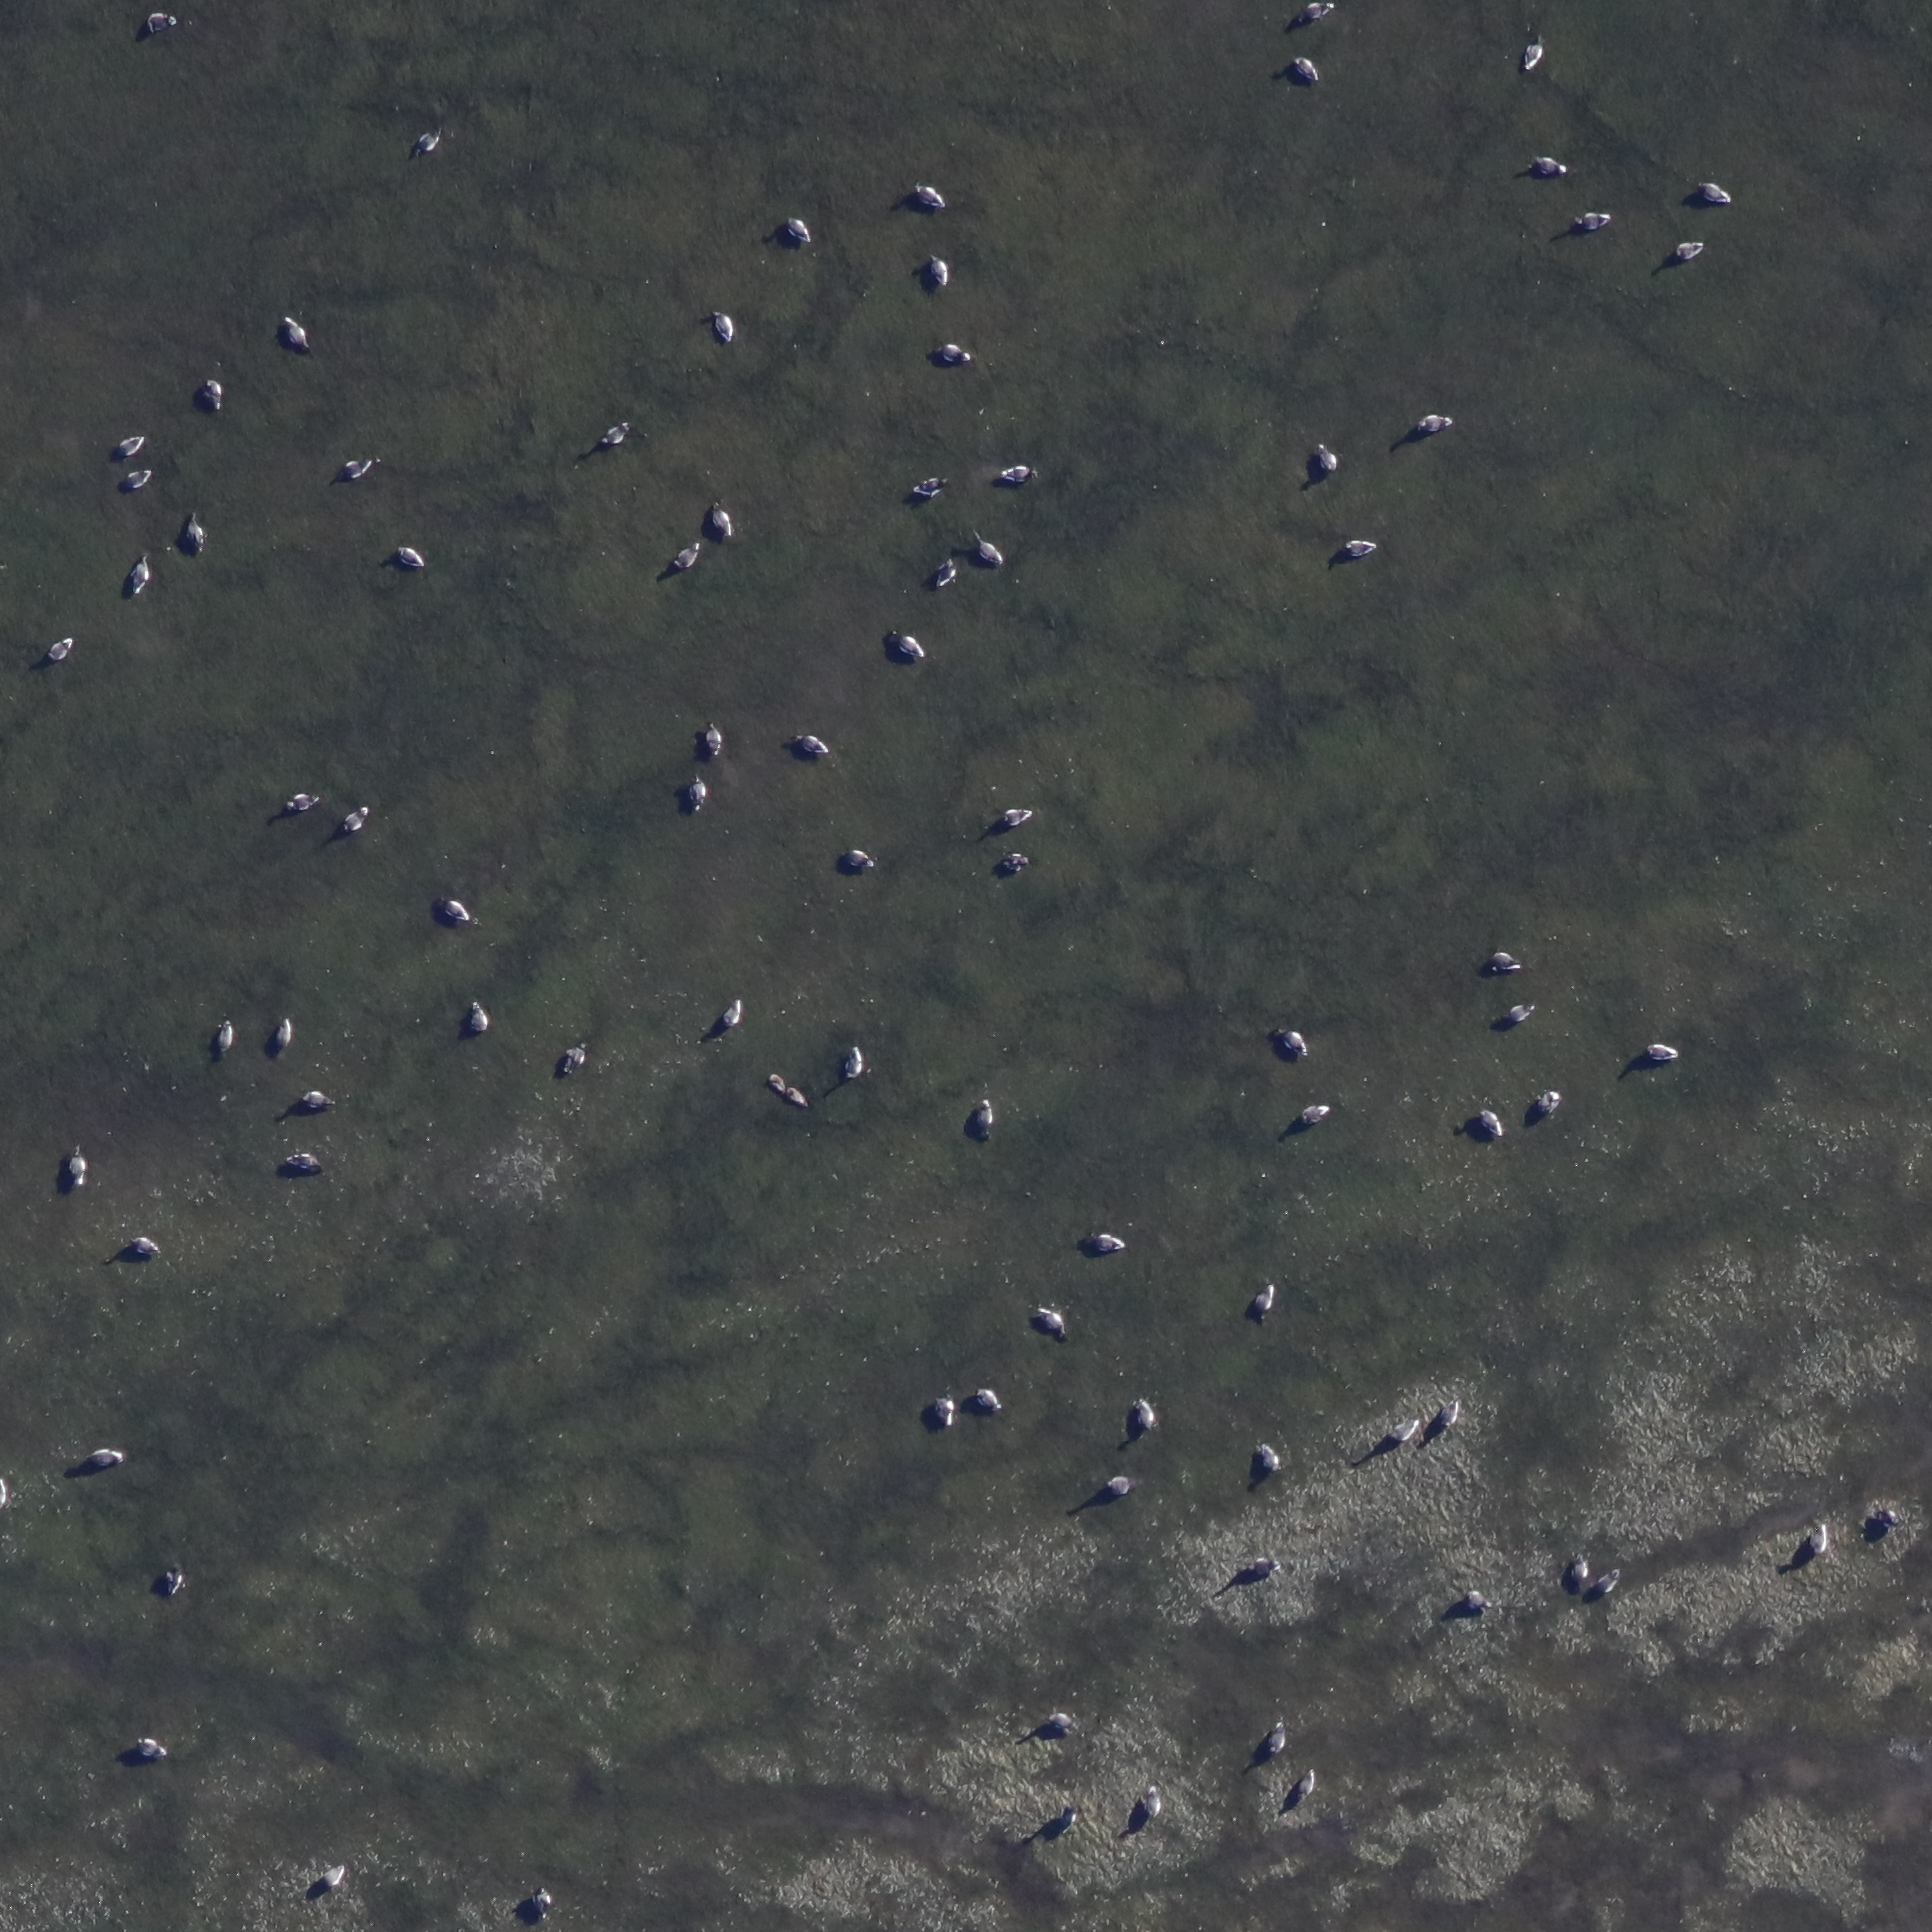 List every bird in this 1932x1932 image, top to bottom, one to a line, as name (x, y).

brant (1314, 9)
brant (157, 22)
brant (1532, 54)
brant (1306, 69)
brant (427, 143)
brant (1550, 167)
brant (1713, 193)
brant (928, 195)
brant (1594, 222)
brant (797, 229)
brant (1688, 250)
brant (940, 270)
brant (723, 326)
brant (297, 333)
brant (953, 353)
brant (213, 391)
brant (1433, 422)
brant (614, 435)
brant (130, 446)
brant (1328, 459)
brant (356, 468)
brant (1018, 475)
brant (137, 478)
brant (929, 488)
brant (722, 520)
brant (195, 530)
brant (1360, 548)
brant (990, 552)
brant (410, 557)
brant (687, 557)
brant (945, 572)
brant (140, 575)
brant (910, 647)
brant (59, 650)
brant (713, 738)
brant (812, 744)
brant (698, 792)
brant (301, 803)
brant (1015, 816)
brant (354, 821)
brant (859, 858)
brant (1016, 862)
brant (455, 910)
brant (1503, 962)
brant (1520, 1013)
brant (733, 1015)
brant (478, 1019)
brant (284, 1034)
brant (225, 1036)
brant (1295, 1042)
brant (1661, 1051)
brant (575, 1058)
brant (854, 1065)
other bird (779, 1084)
brant (316, 1098)
other bird (797, 1099)
brant (1548, 1103)
brant (1315, 1114)
brant (985, 1116)
brant (1490, 1122)
brant (306, 1161)
brant (77, 1168)
brant (1108, 1242)
brant (146, 1246)
brant (1264, 1300)
brant (1051, 1320)
brant (988, 1399)
brant (944, 1409)
brant (1145, 1414)
brant (1447, 1414)
brant (1406, 1431)
brant (105, 1458)
brant (1270, 1458)
brant (1121, 1485)
brant (1887, 1518)
brant (1818, 1537)
brant (1265, 1566)
brant (174, 1580)
brant (1606, 1582)
brant (1476, 1601)
brant (1062, 1719)
brant (1276, 1739)
brant (150, 1749)
brant (1305, 1785)
brant (1153, 1802)
brant (1065, 1816)
brant (331, 1877)
brant (543, 1899)